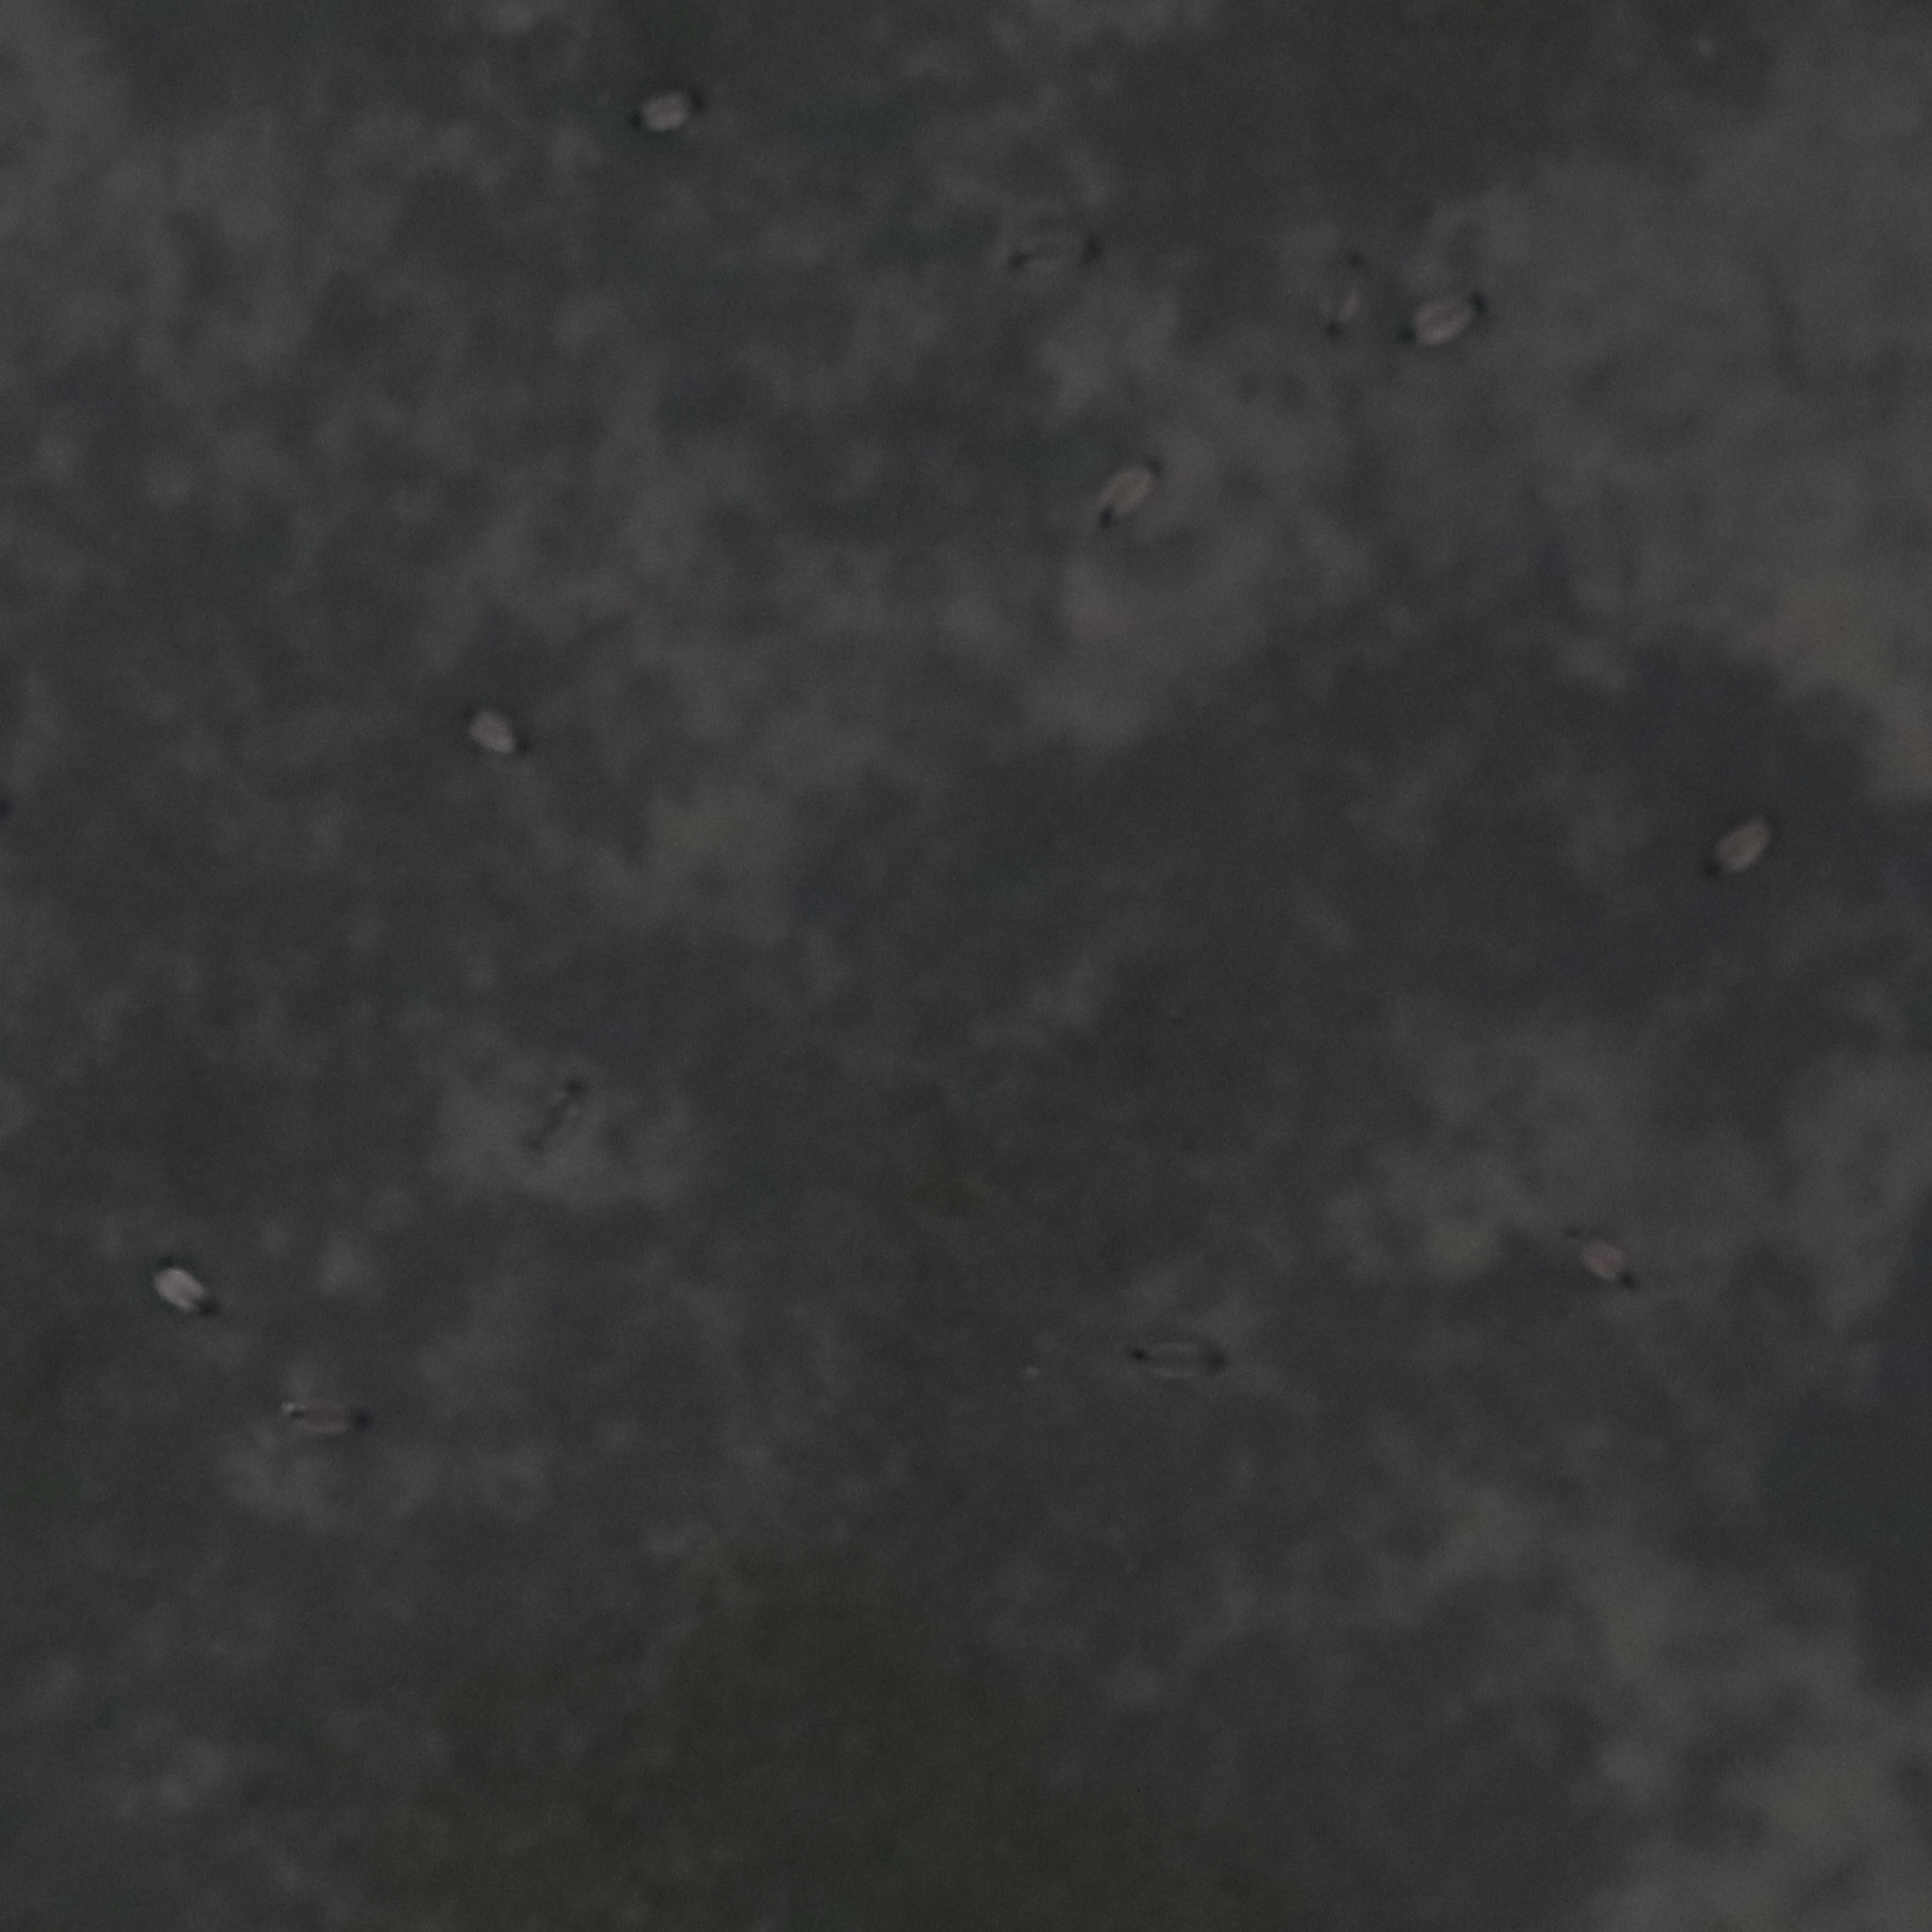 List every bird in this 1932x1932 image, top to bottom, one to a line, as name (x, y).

Canada goose (662, 111)
Canada goose (1066, 249)
Canada goose (1330, 296)
Canada goose (1429, 316)
Canada goose (1125, 489)
Canada goose (500, 732)
Canada goose (1745, 838)
Canada goose (558, 1126)
Canada goose (1600, 1261)
Canada goose (174, 1290)
Canada goose (1183, 1351)
Canada goose (329, 1412)